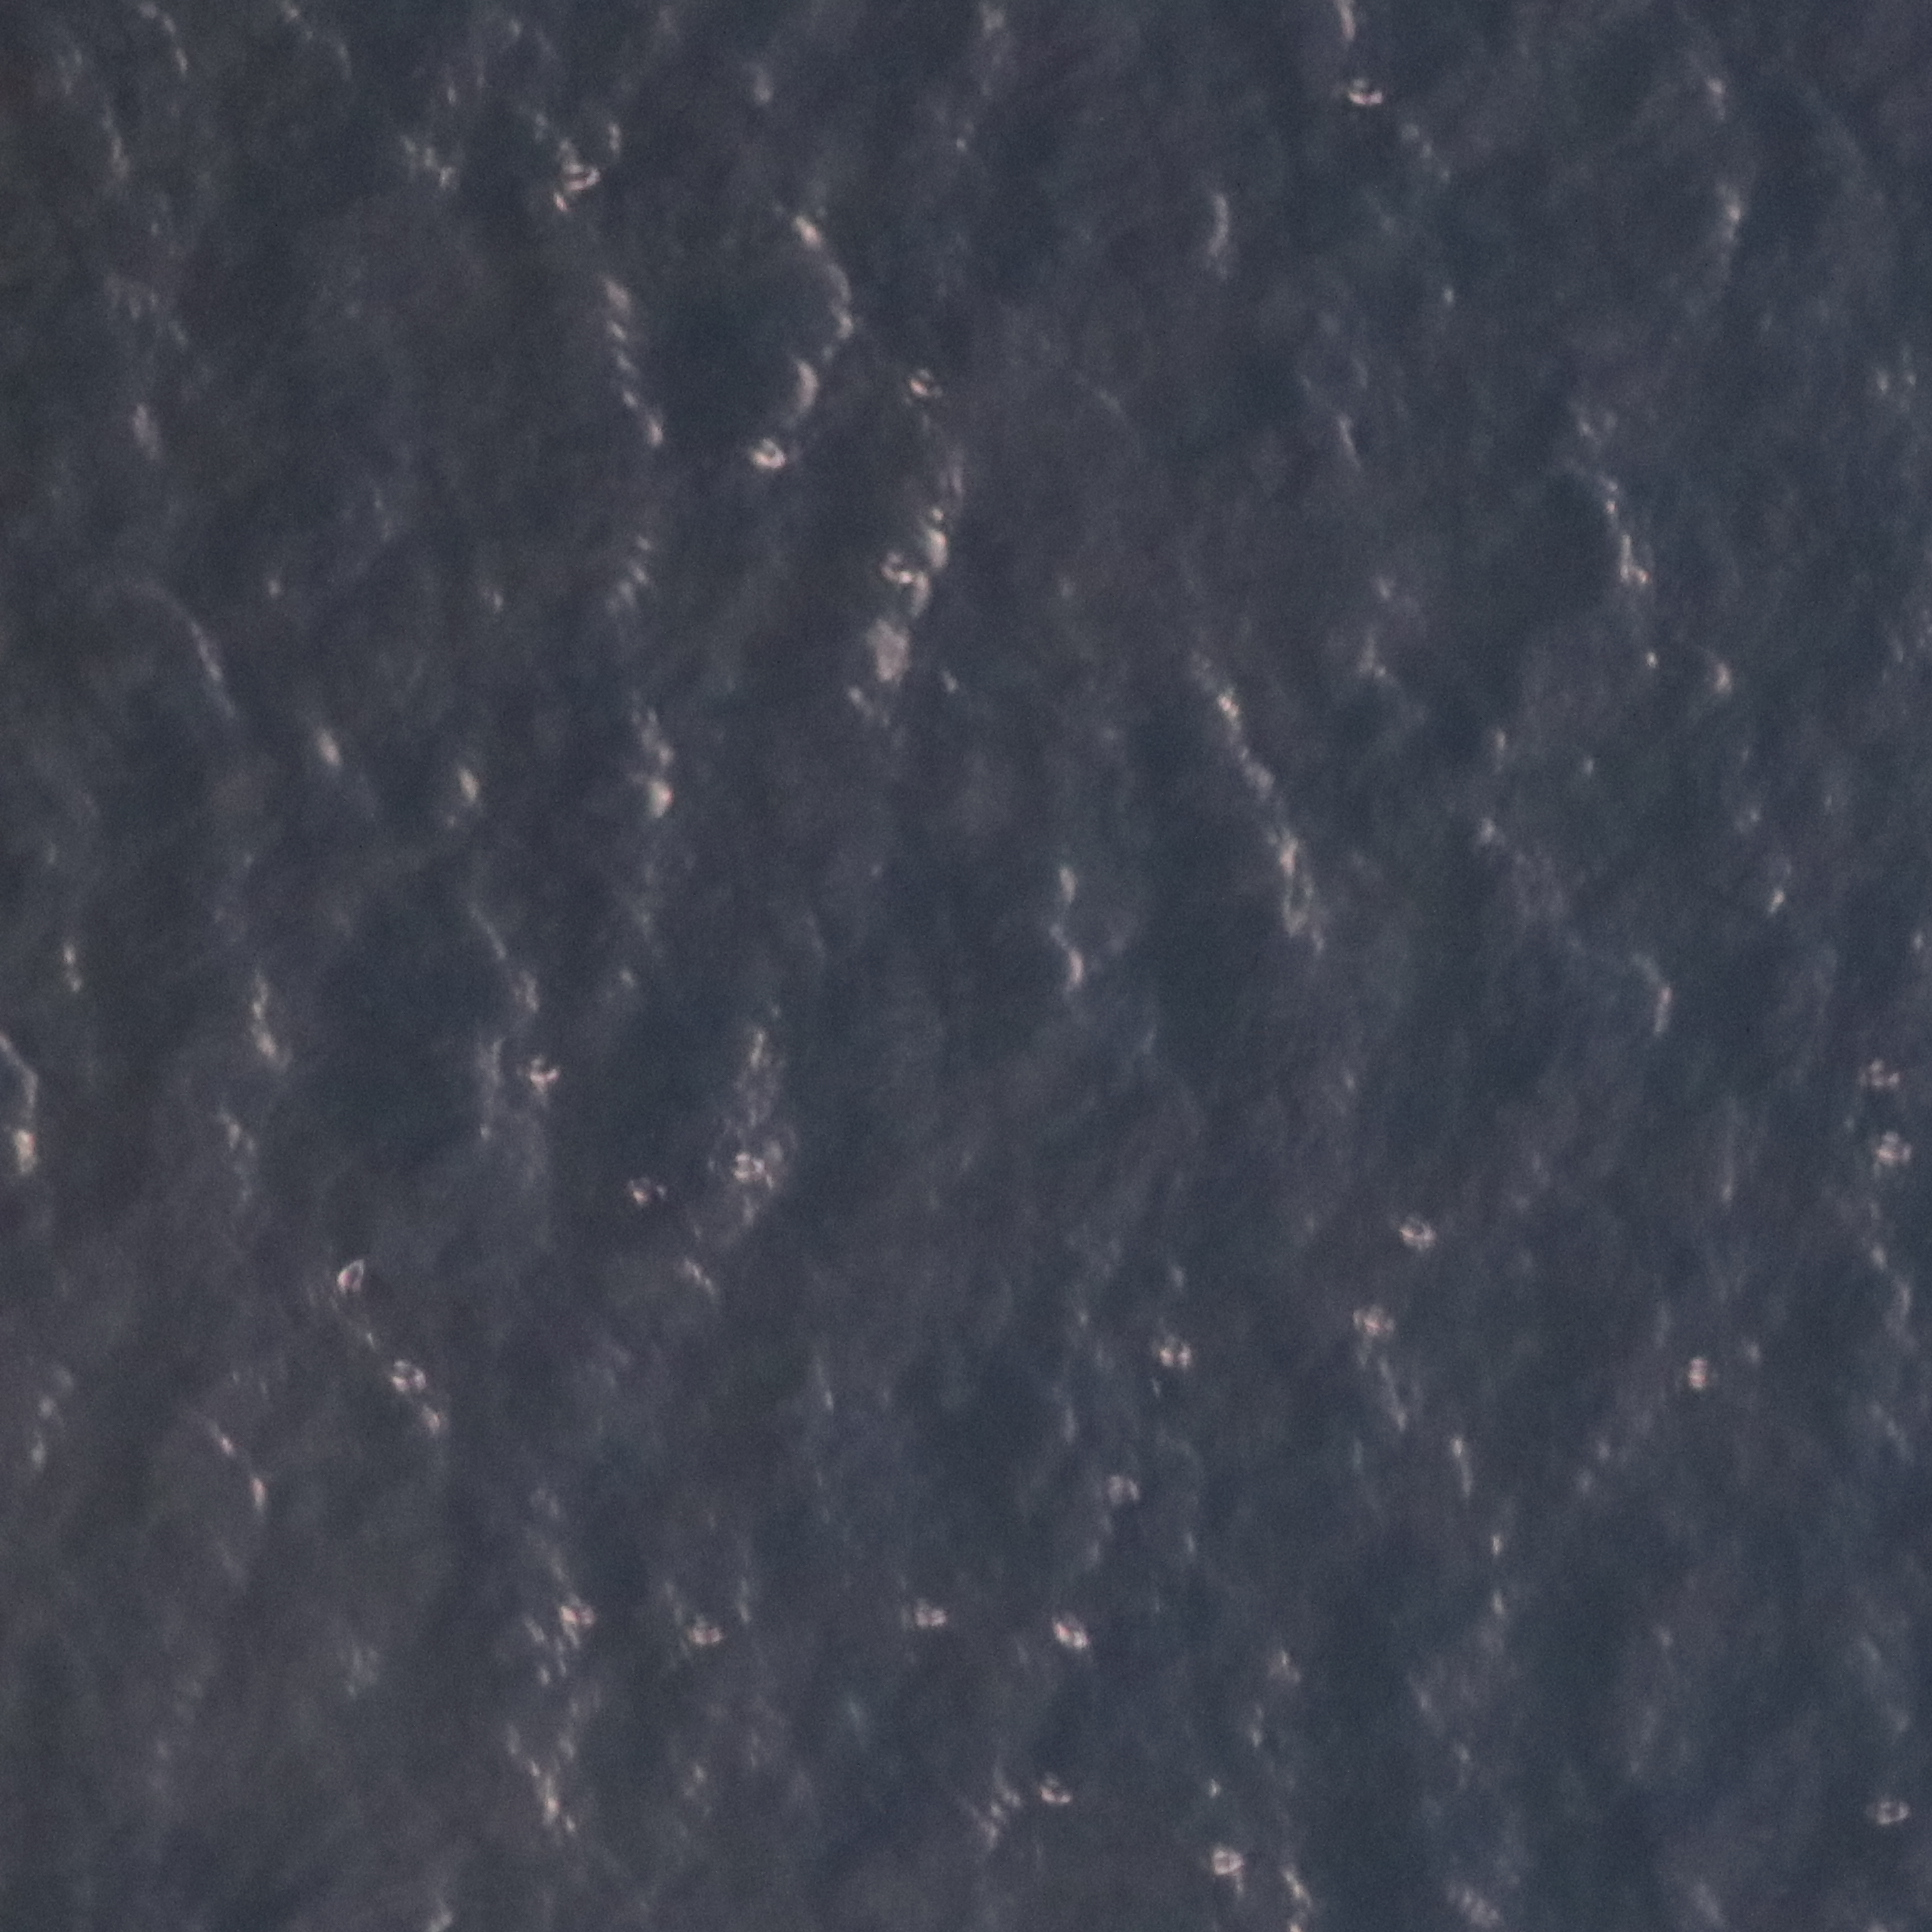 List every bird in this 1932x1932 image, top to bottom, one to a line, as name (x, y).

brant (1365, 93)
brant (586, 178)
brant (923, 379)
brant (764, 450)
brant (900, 568)
brant (535, 1069)
brant (1883, 1077)
brant (1890, 1148)
brant (747, 1161)
brant (643, 1188)
brant (1413, 1230)
brant (351, 1279)
brant (1371, 1318)
brant (1170, 1347)
brant (1704, 1369)
brant (402, 1378)
brant (1125, 1491)
brant (579, 1612)
brant (934, 1614)
brant (1067, 1631)
brant (710, 1633)
brant (1049, 1786)
brant (1883, 1806)
brant (1227, 1859)